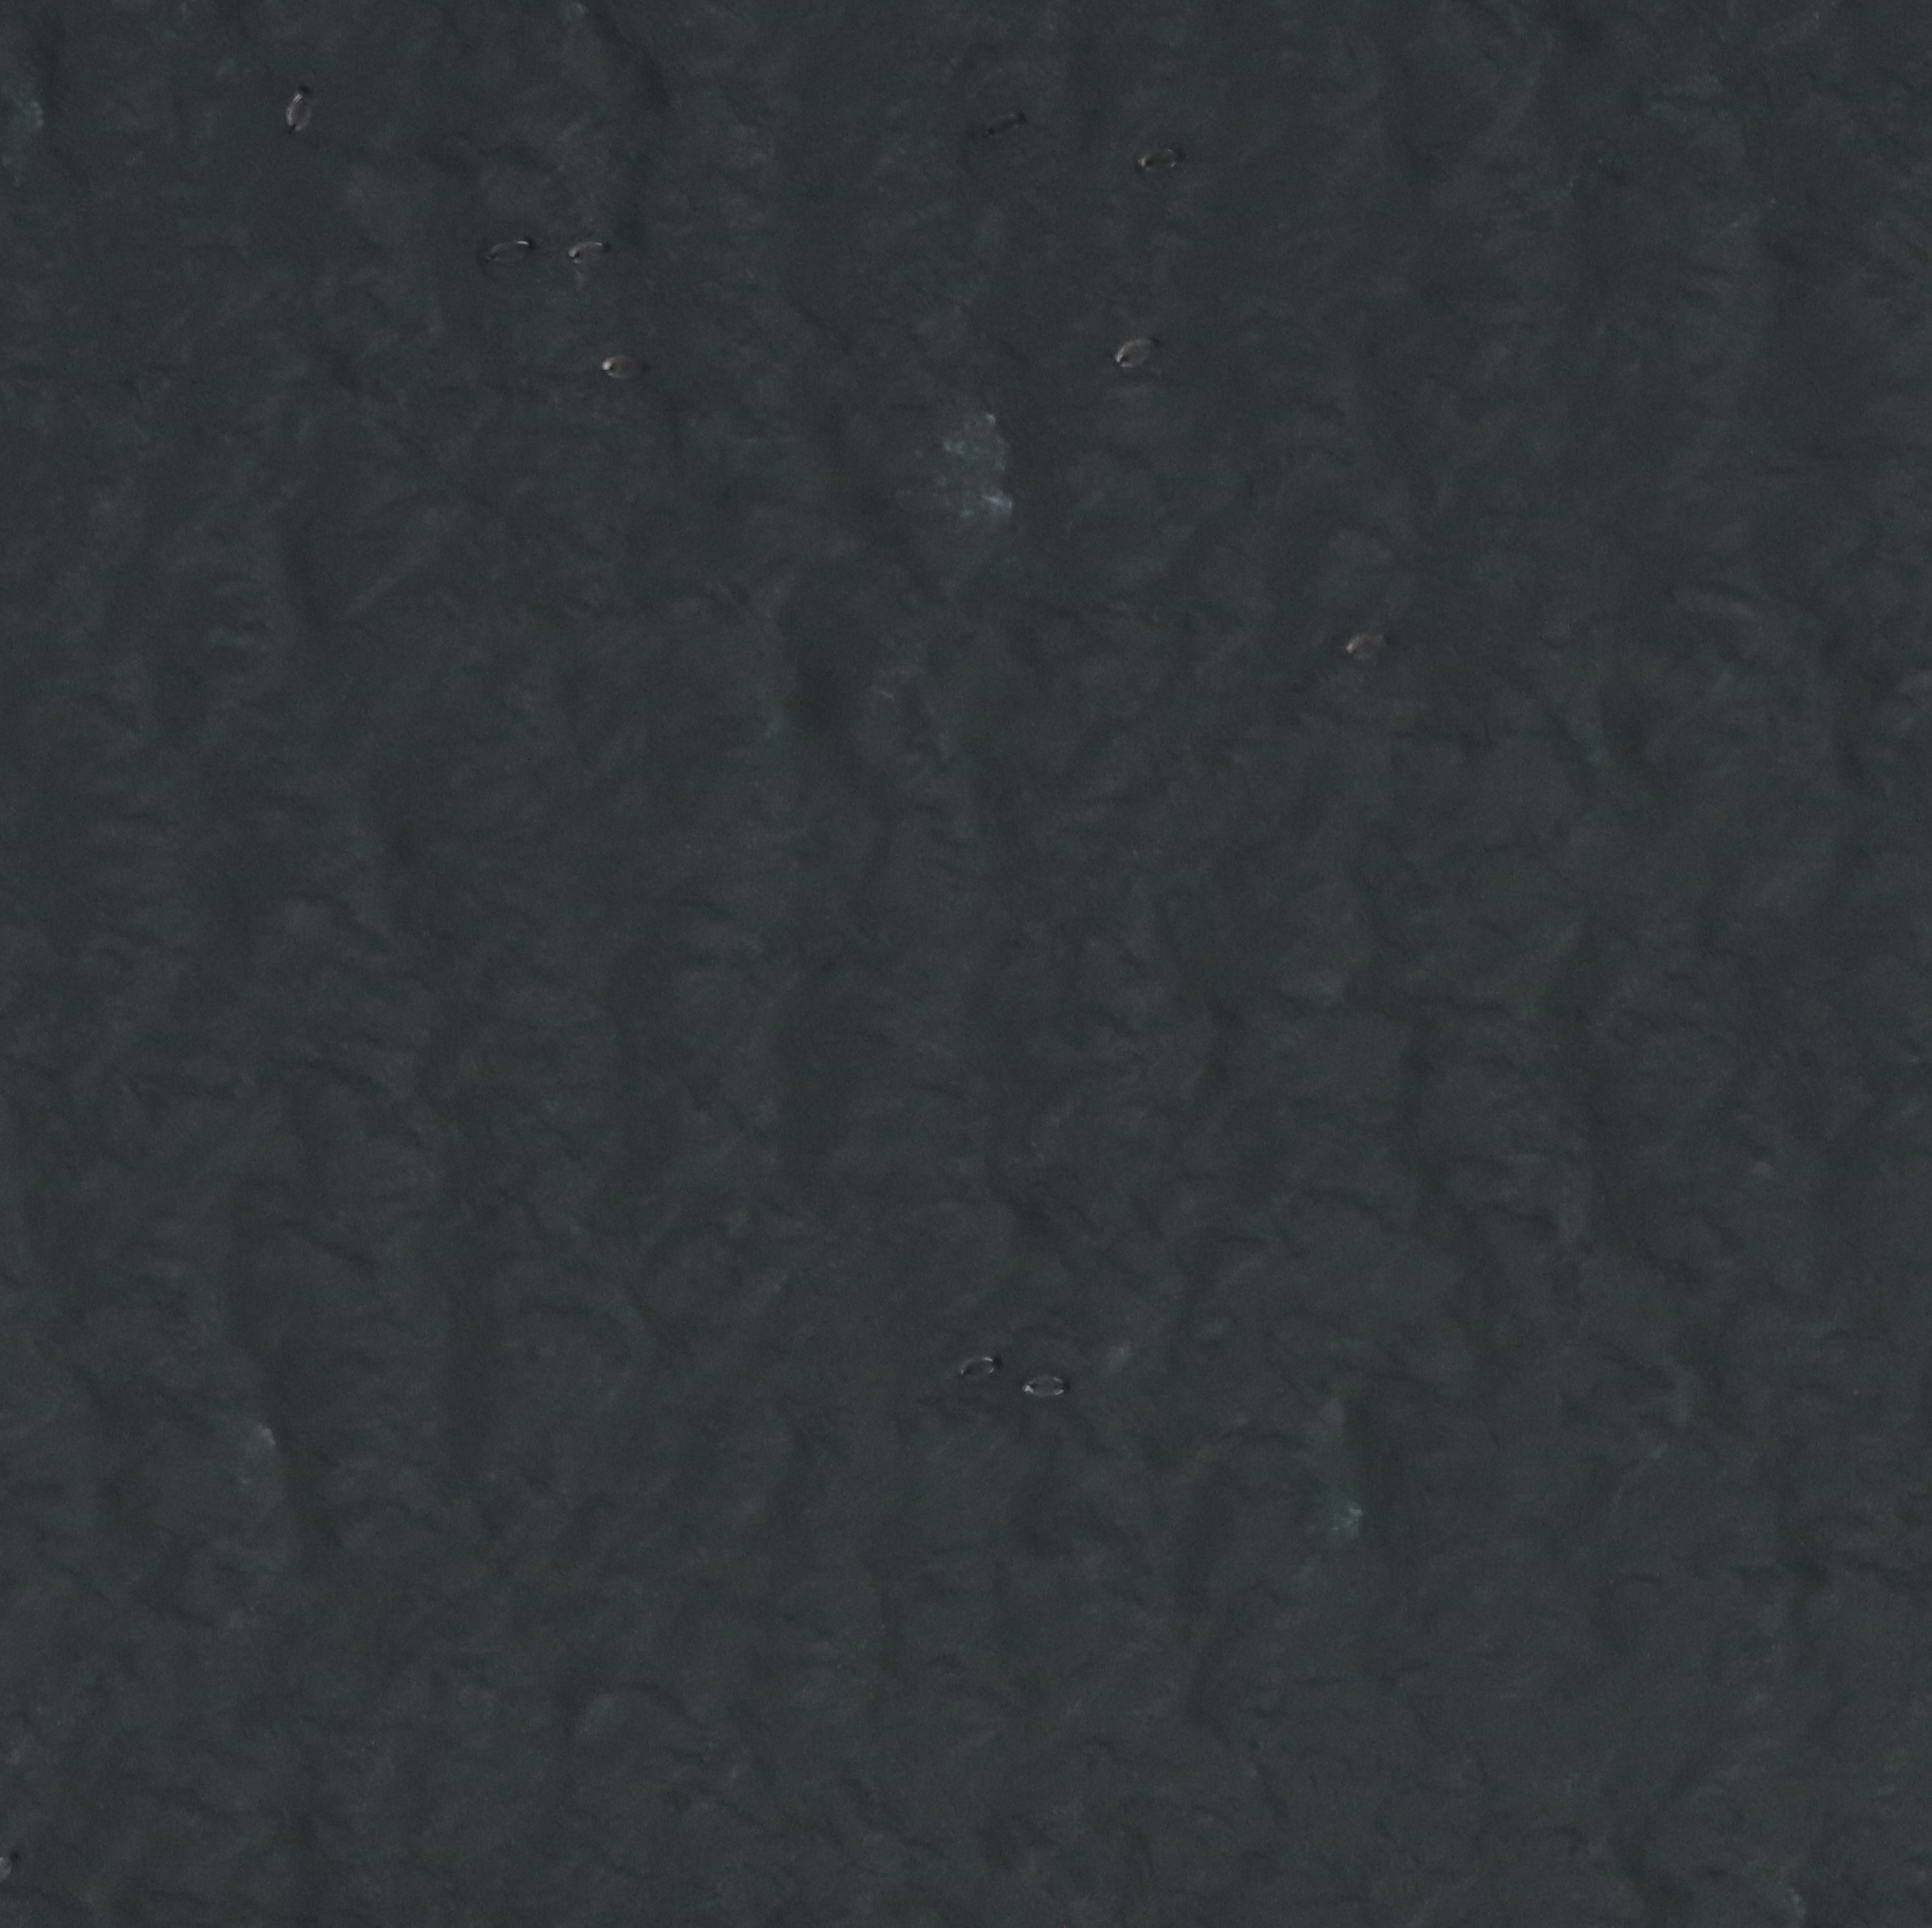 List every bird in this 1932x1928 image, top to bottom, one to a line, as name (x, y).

Canada goose (299, 111)
Canada goose (1004, 127)
Canada goose (1157, 159)
Canada goose (508, 250)
Canada goose (585, 250)
Canada goose (1136, 353)
Canada goose (620, 367)
Canada goose (1366, 646)
Canada goose (976, 1367)
Canada goose (1047, 1387)